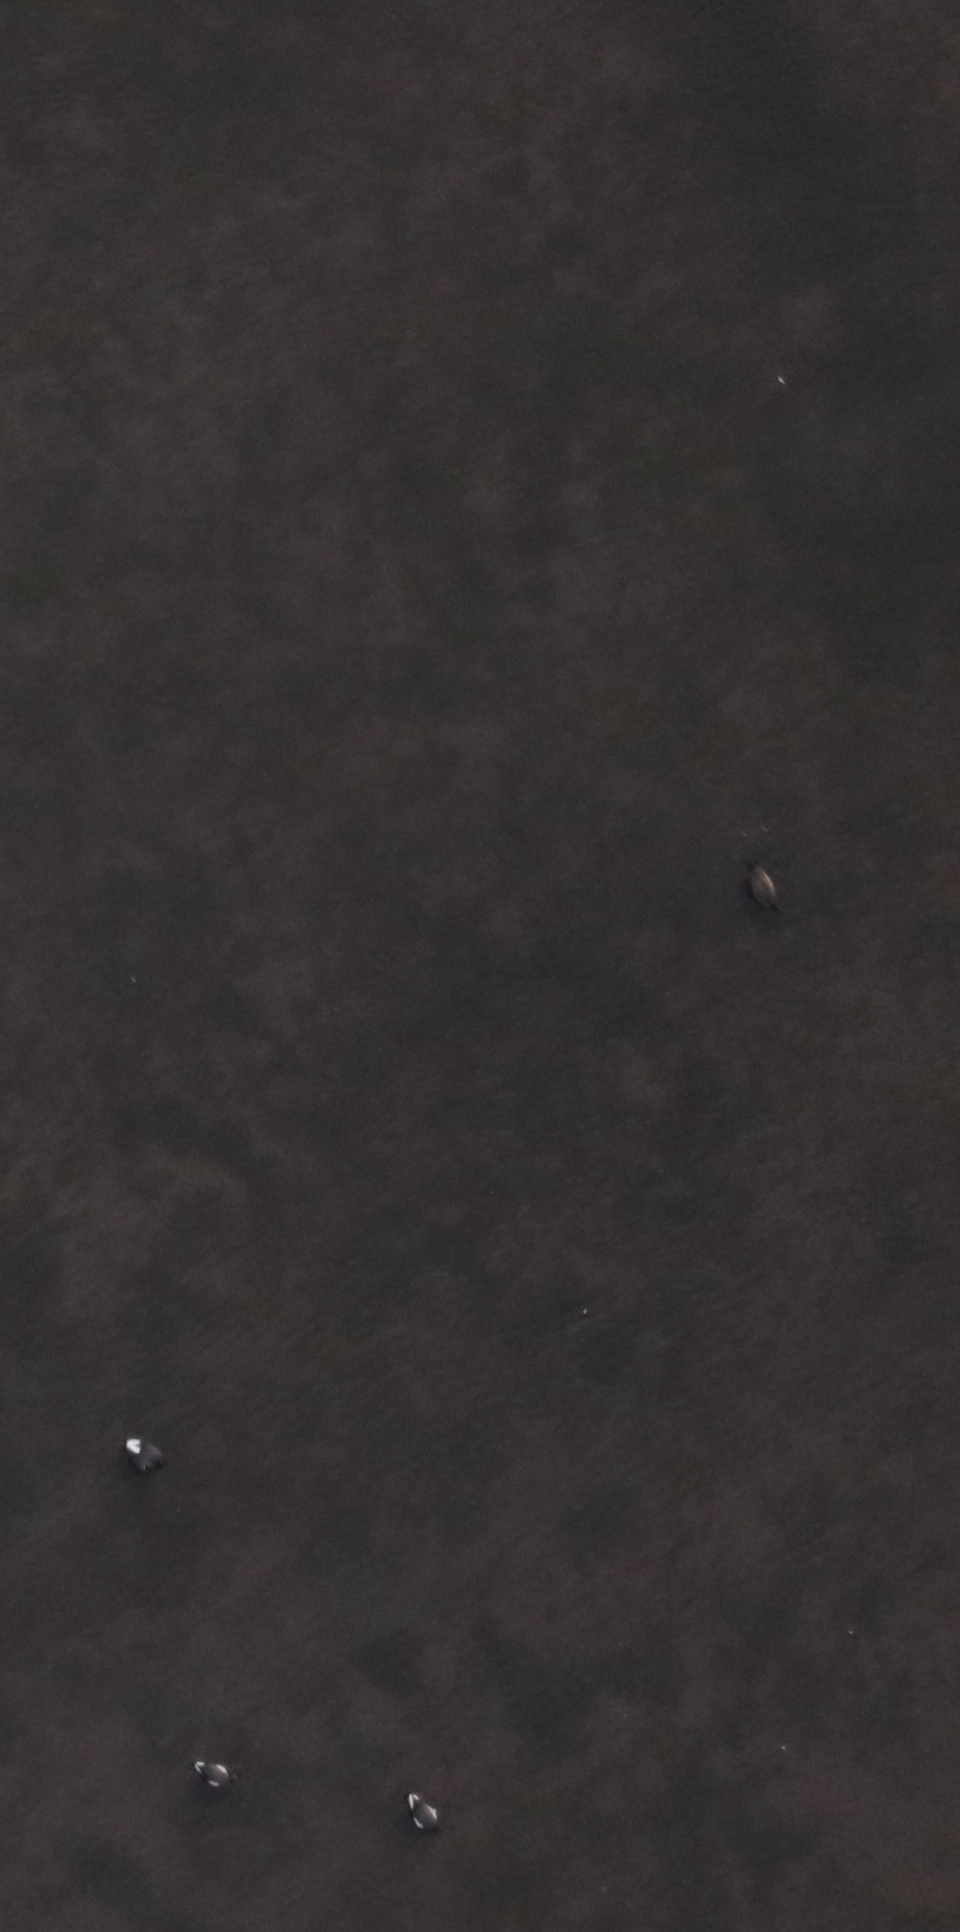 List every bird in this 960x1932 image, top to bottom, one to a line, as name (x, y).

Canada goose (763, 890)
brant (143, 1455)
brant (215, 1774)
brant (422, 1814)